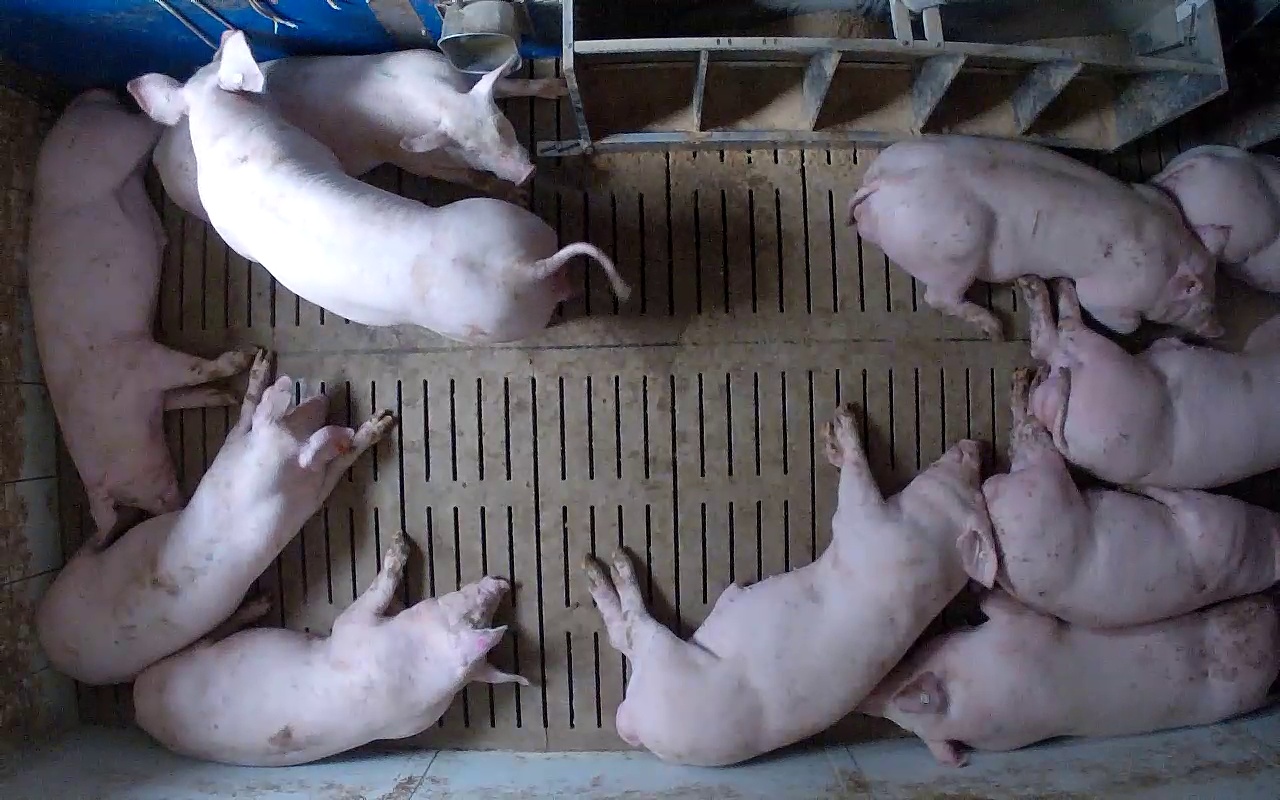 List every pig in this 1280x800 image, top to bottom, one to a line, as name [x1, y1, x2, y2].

pig [125, 31, 632, 346]
pig [152, 49, 539, 226]
pig [28, 87, 259, 543]
pig [844, 132, 1234, 345]
pig [1152, 142, 1279, 283]
pig [1017, 272, 1279, 489]
pig [34, 350, 398, 686]
pig [979, 366, 1277, 628]
pig [583, 403, 999, 769]
pig [132, 532, 535, 766]
pig [852, 590, 1278, 766]